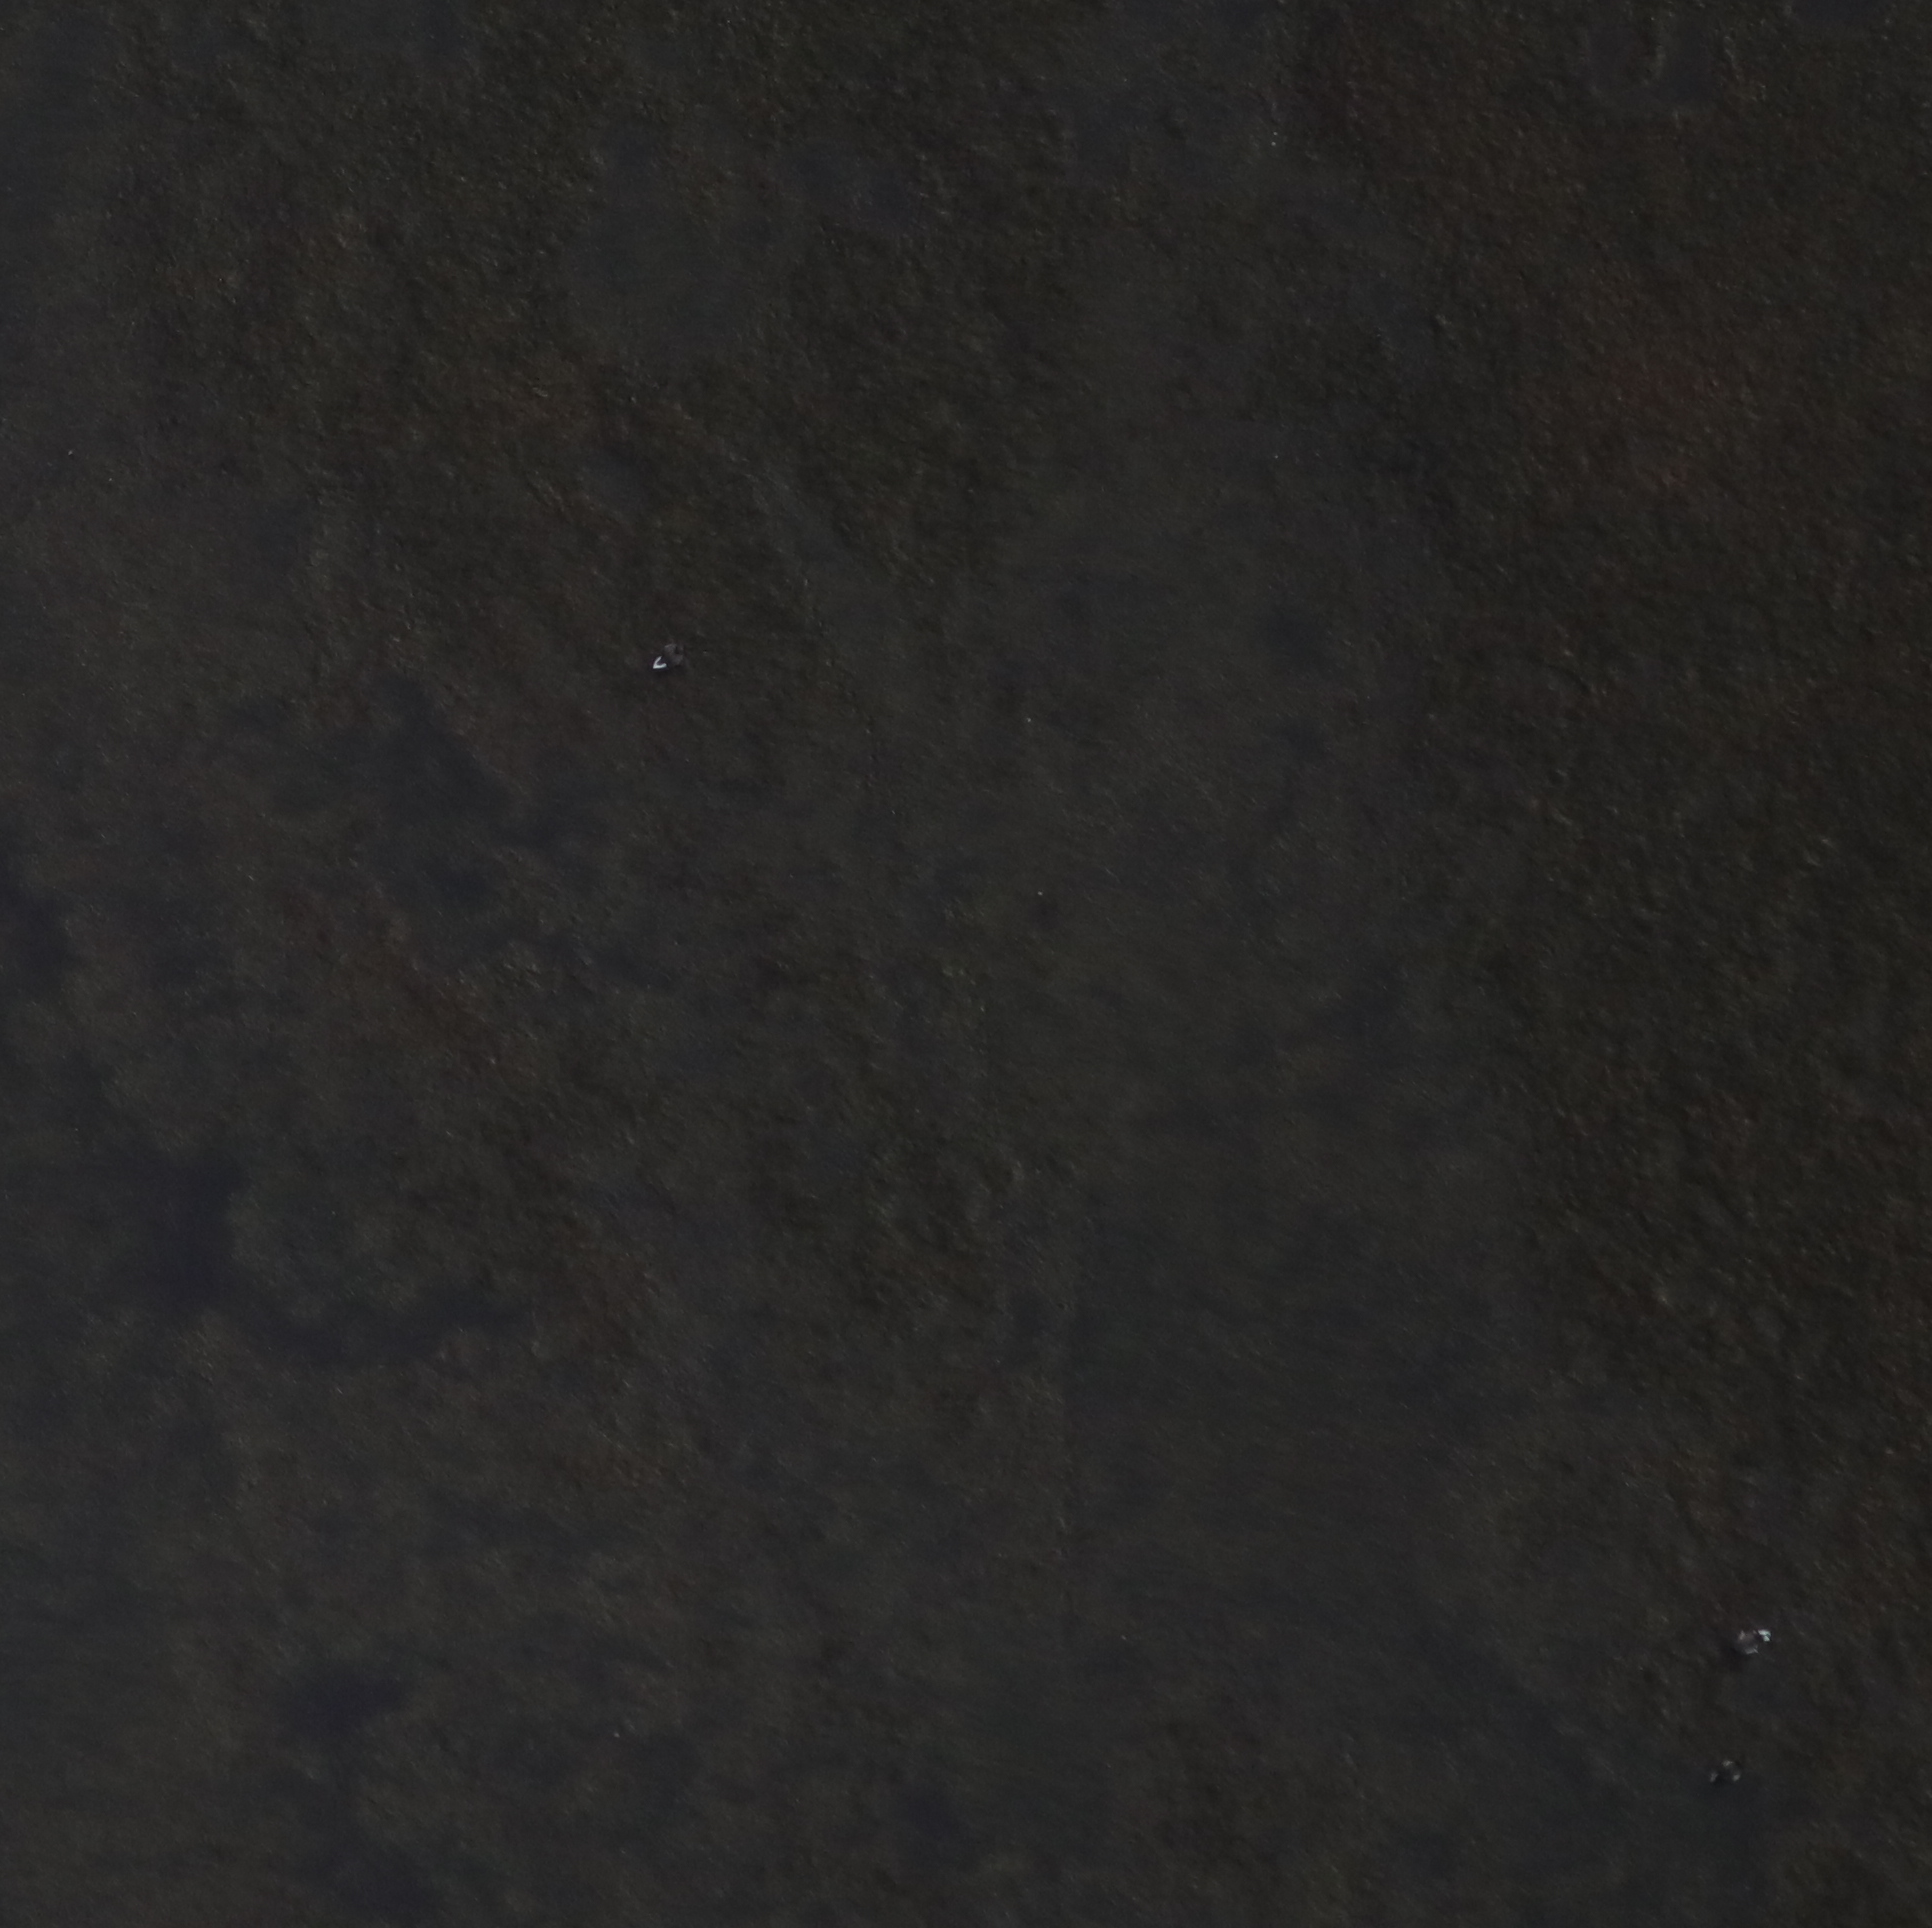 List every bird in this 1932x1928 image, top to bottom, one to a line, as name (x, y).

brant (669, 657)
brant (1750, 1642)
brant (1730, 1776)